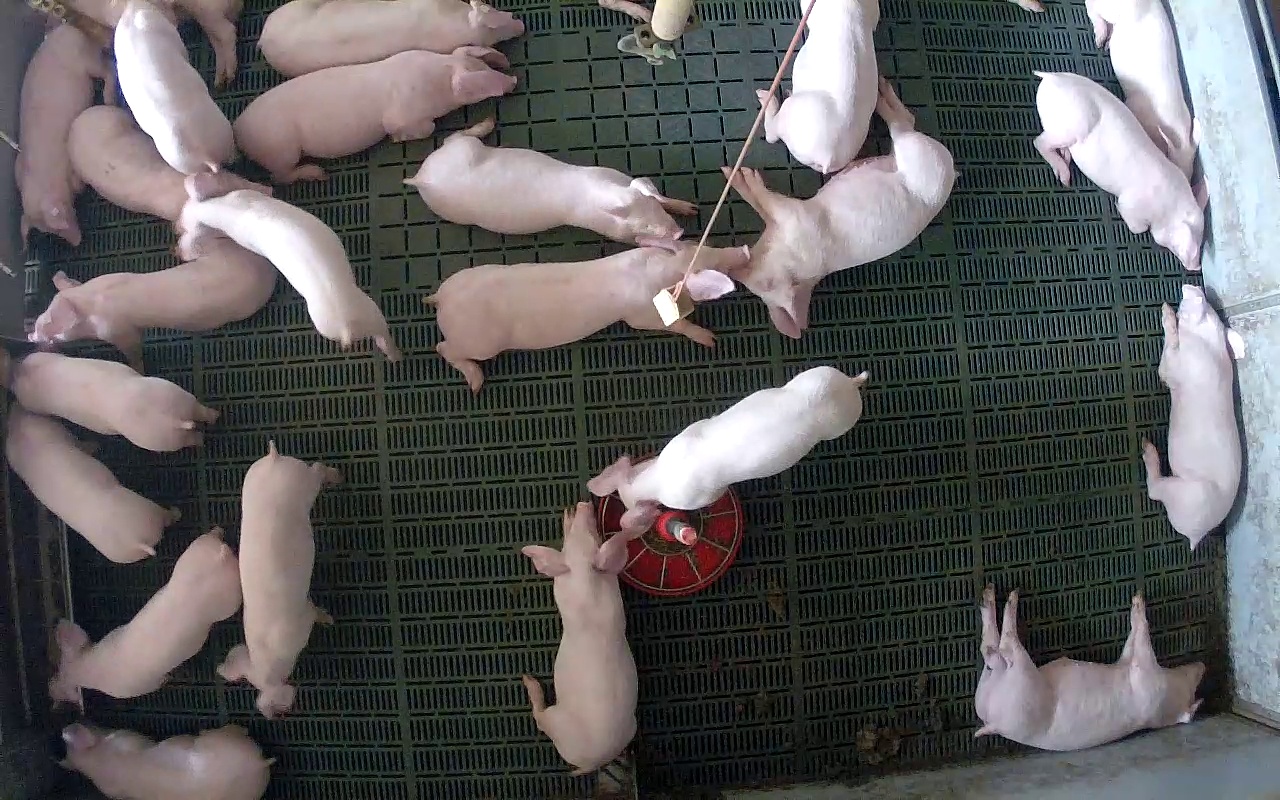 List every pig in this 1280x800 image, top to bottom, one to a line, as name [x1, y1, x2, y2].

pig [55, 0, 246, 88]
pig [103, 0, 236, 177]
pig [256, 0, 524, 79]
pig [756, 0, 882, 177]
pig [1083, 0, 1203, 184]
pig [13, 22, 117, 253]
pig [232, 45, 519, 185]
pig [1029, 67, 1207, 272]
pig [721, 74, 961, 338]
pig [66, 104, 276, 223]
pig [400, 115, 700, 247]
pig [176, 173, 400, 365]
pig [421, 235, 751, 393]
pig [27, 238, 279, 378]
pig [1144, 283, 1247, 551]
pig [0, 342, 218, 453]
pig [587, 363, 872, 542]
pig [2, 399, 182, 564]
pig [217, 438, 344, 720]
pig [521, 500, 641, 776]
pig [46, 526, 245, 706]
pig [973, 582, 1208, 752]
pig [55, 716, 276, 798]